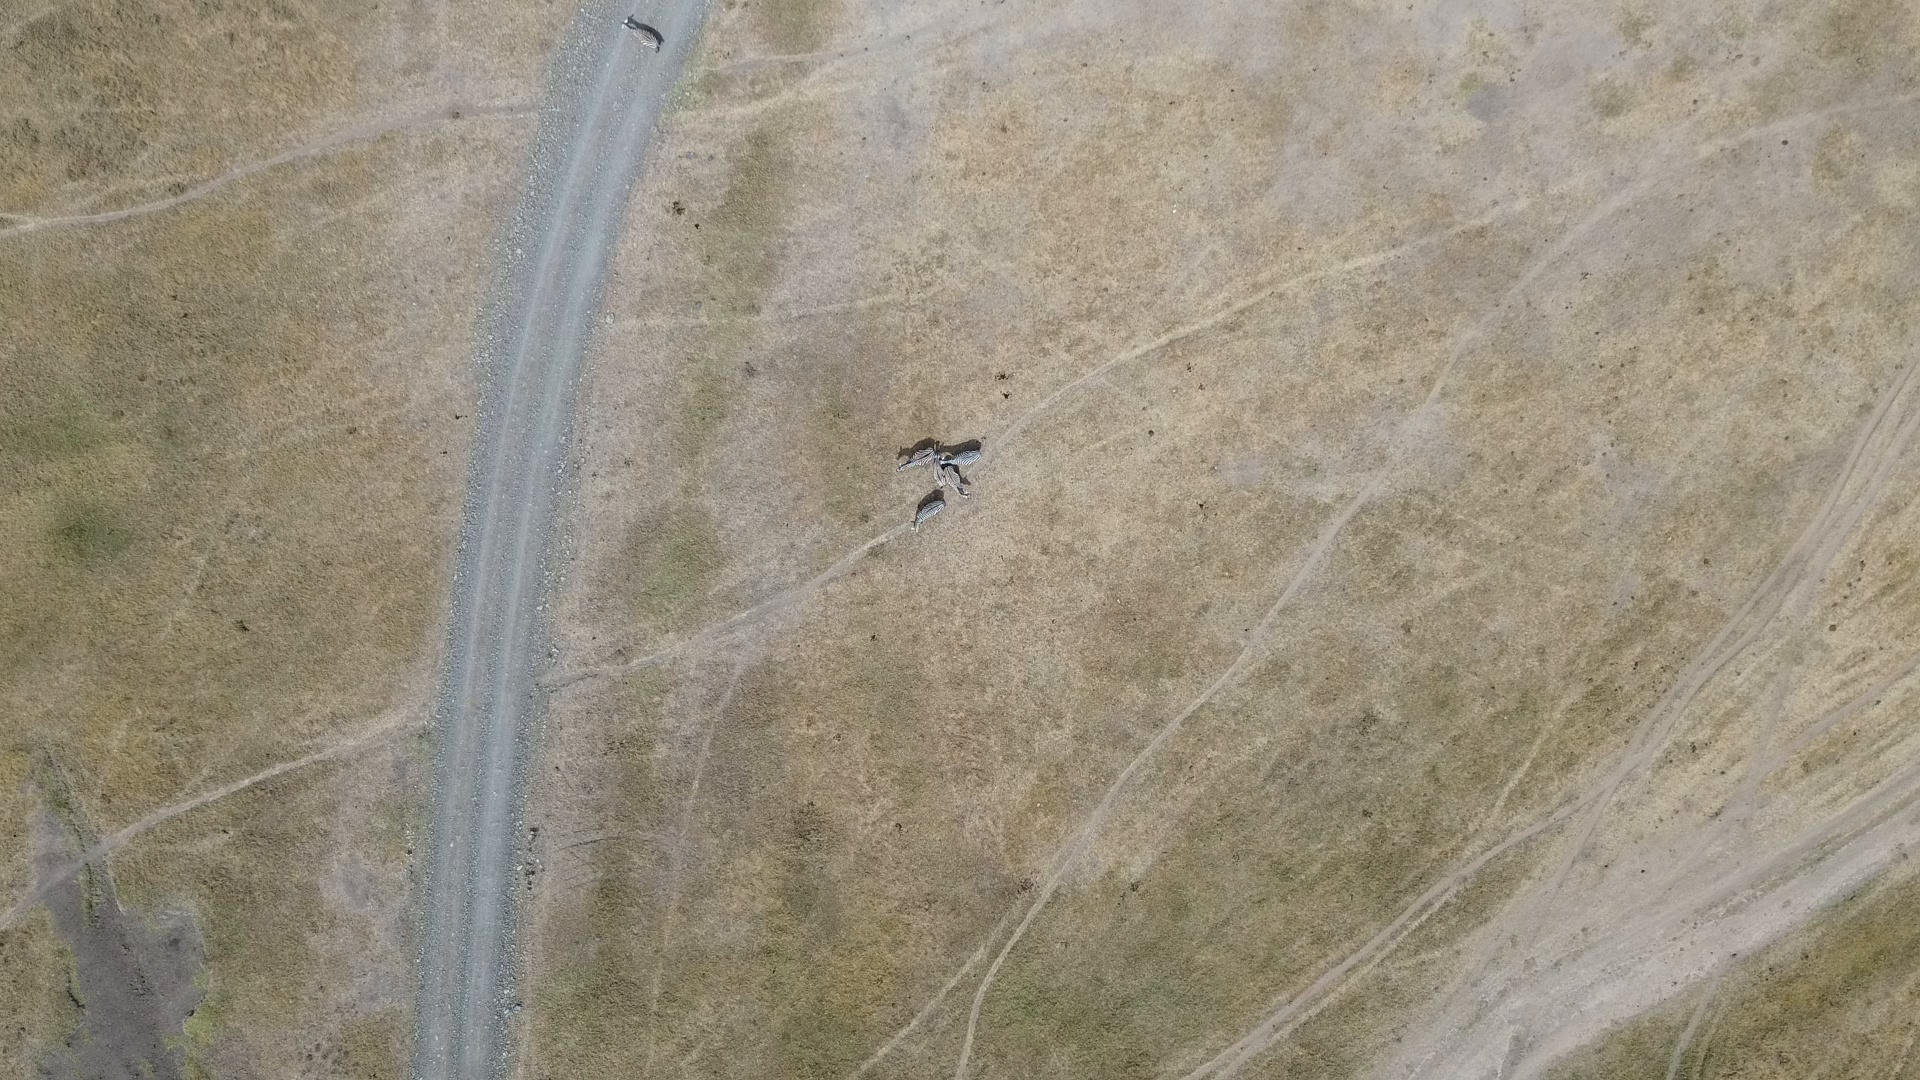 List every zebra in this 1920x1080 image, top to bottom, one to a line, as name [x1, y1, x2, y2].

zebra [621, 18, 662, 53]
zebra [896, 446, 936, 472]
zebra [943, 447, 982, 465]
zebra [931, 449, 948, 481]
zebra [933, 454, 948, 493]
zebra [946, 467, 972, 499]
zebra [913, 501, 943, 532]